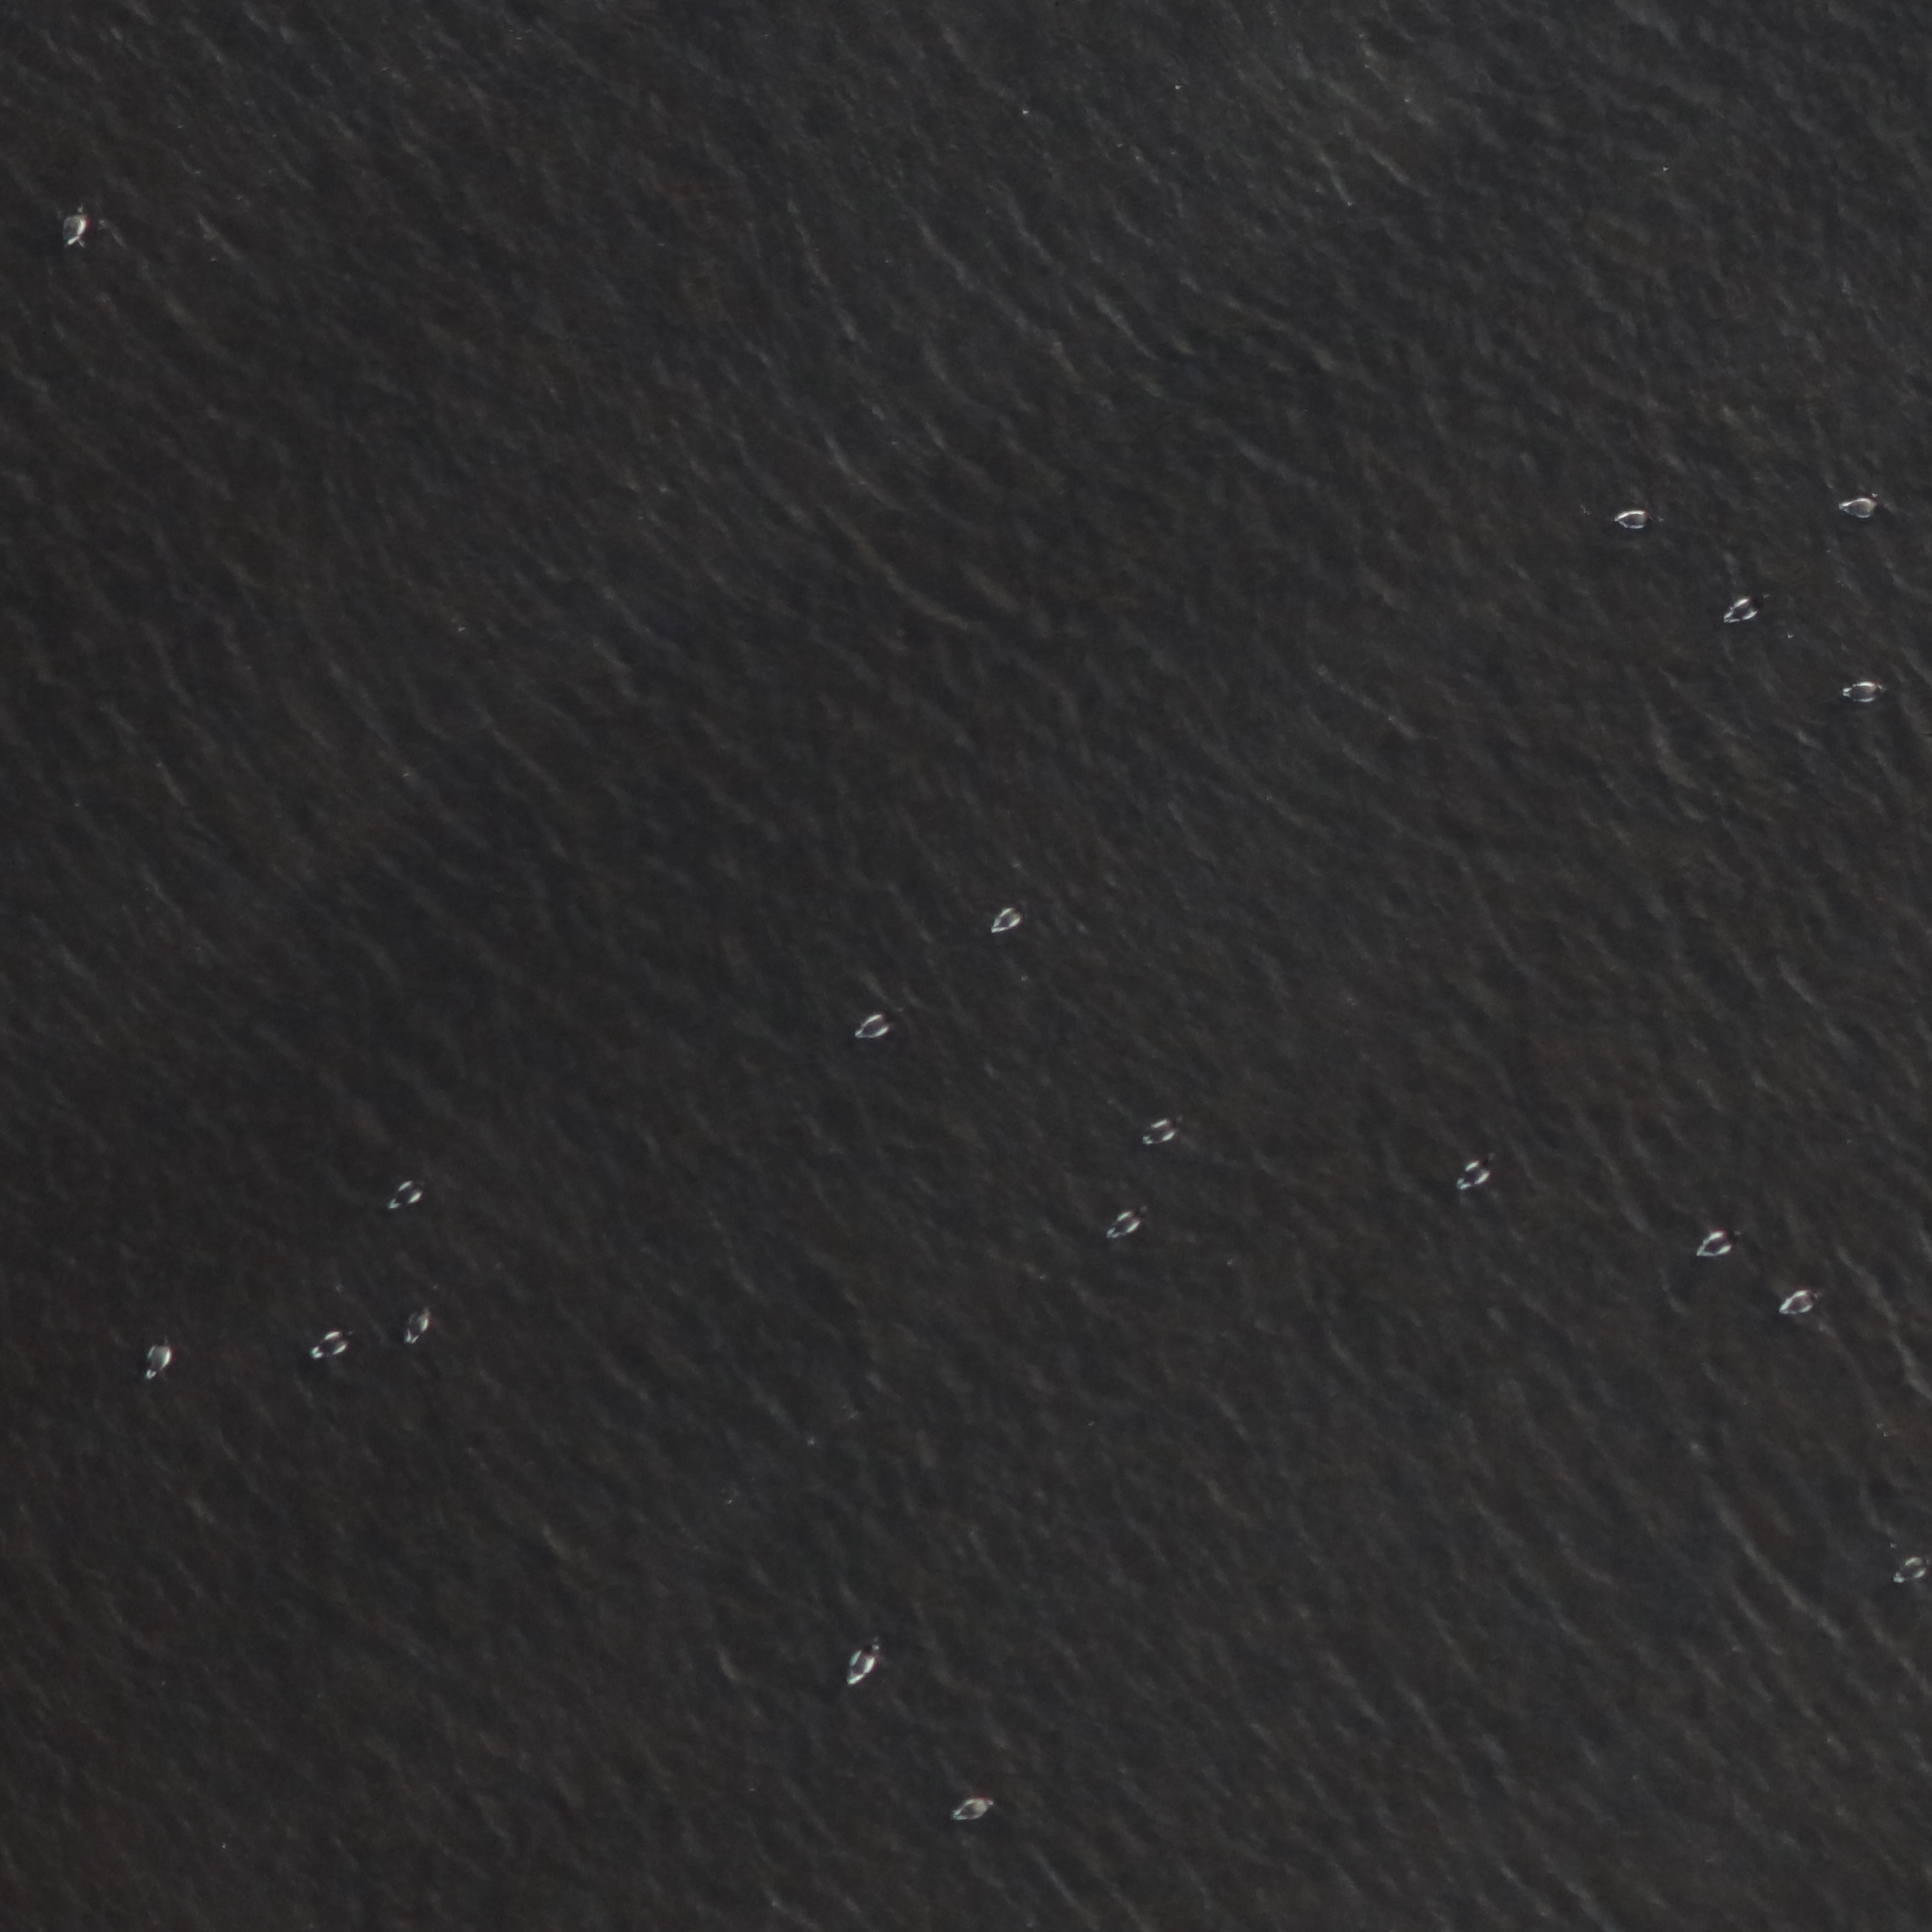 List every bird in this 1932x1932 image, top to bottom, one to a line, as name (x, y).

brant (74, 225)
brant (1861, 507)
brant (1634, 518)
brant (1743, 608)
brant (1864, 693)
brant (1007, 917)
brant (877, 1026)
brant (1161, 1131)
brant (1473, 1176)
brant (406, 1191)
brant (1126, 1224)
brant (1715, 1243)
brant (1800, 1304)
brant (419, 1325)
brant (334, 1347)
brant (159, 1359)
brant (1913, 1570)
brant (863, 1663)
brant (971, 1809)